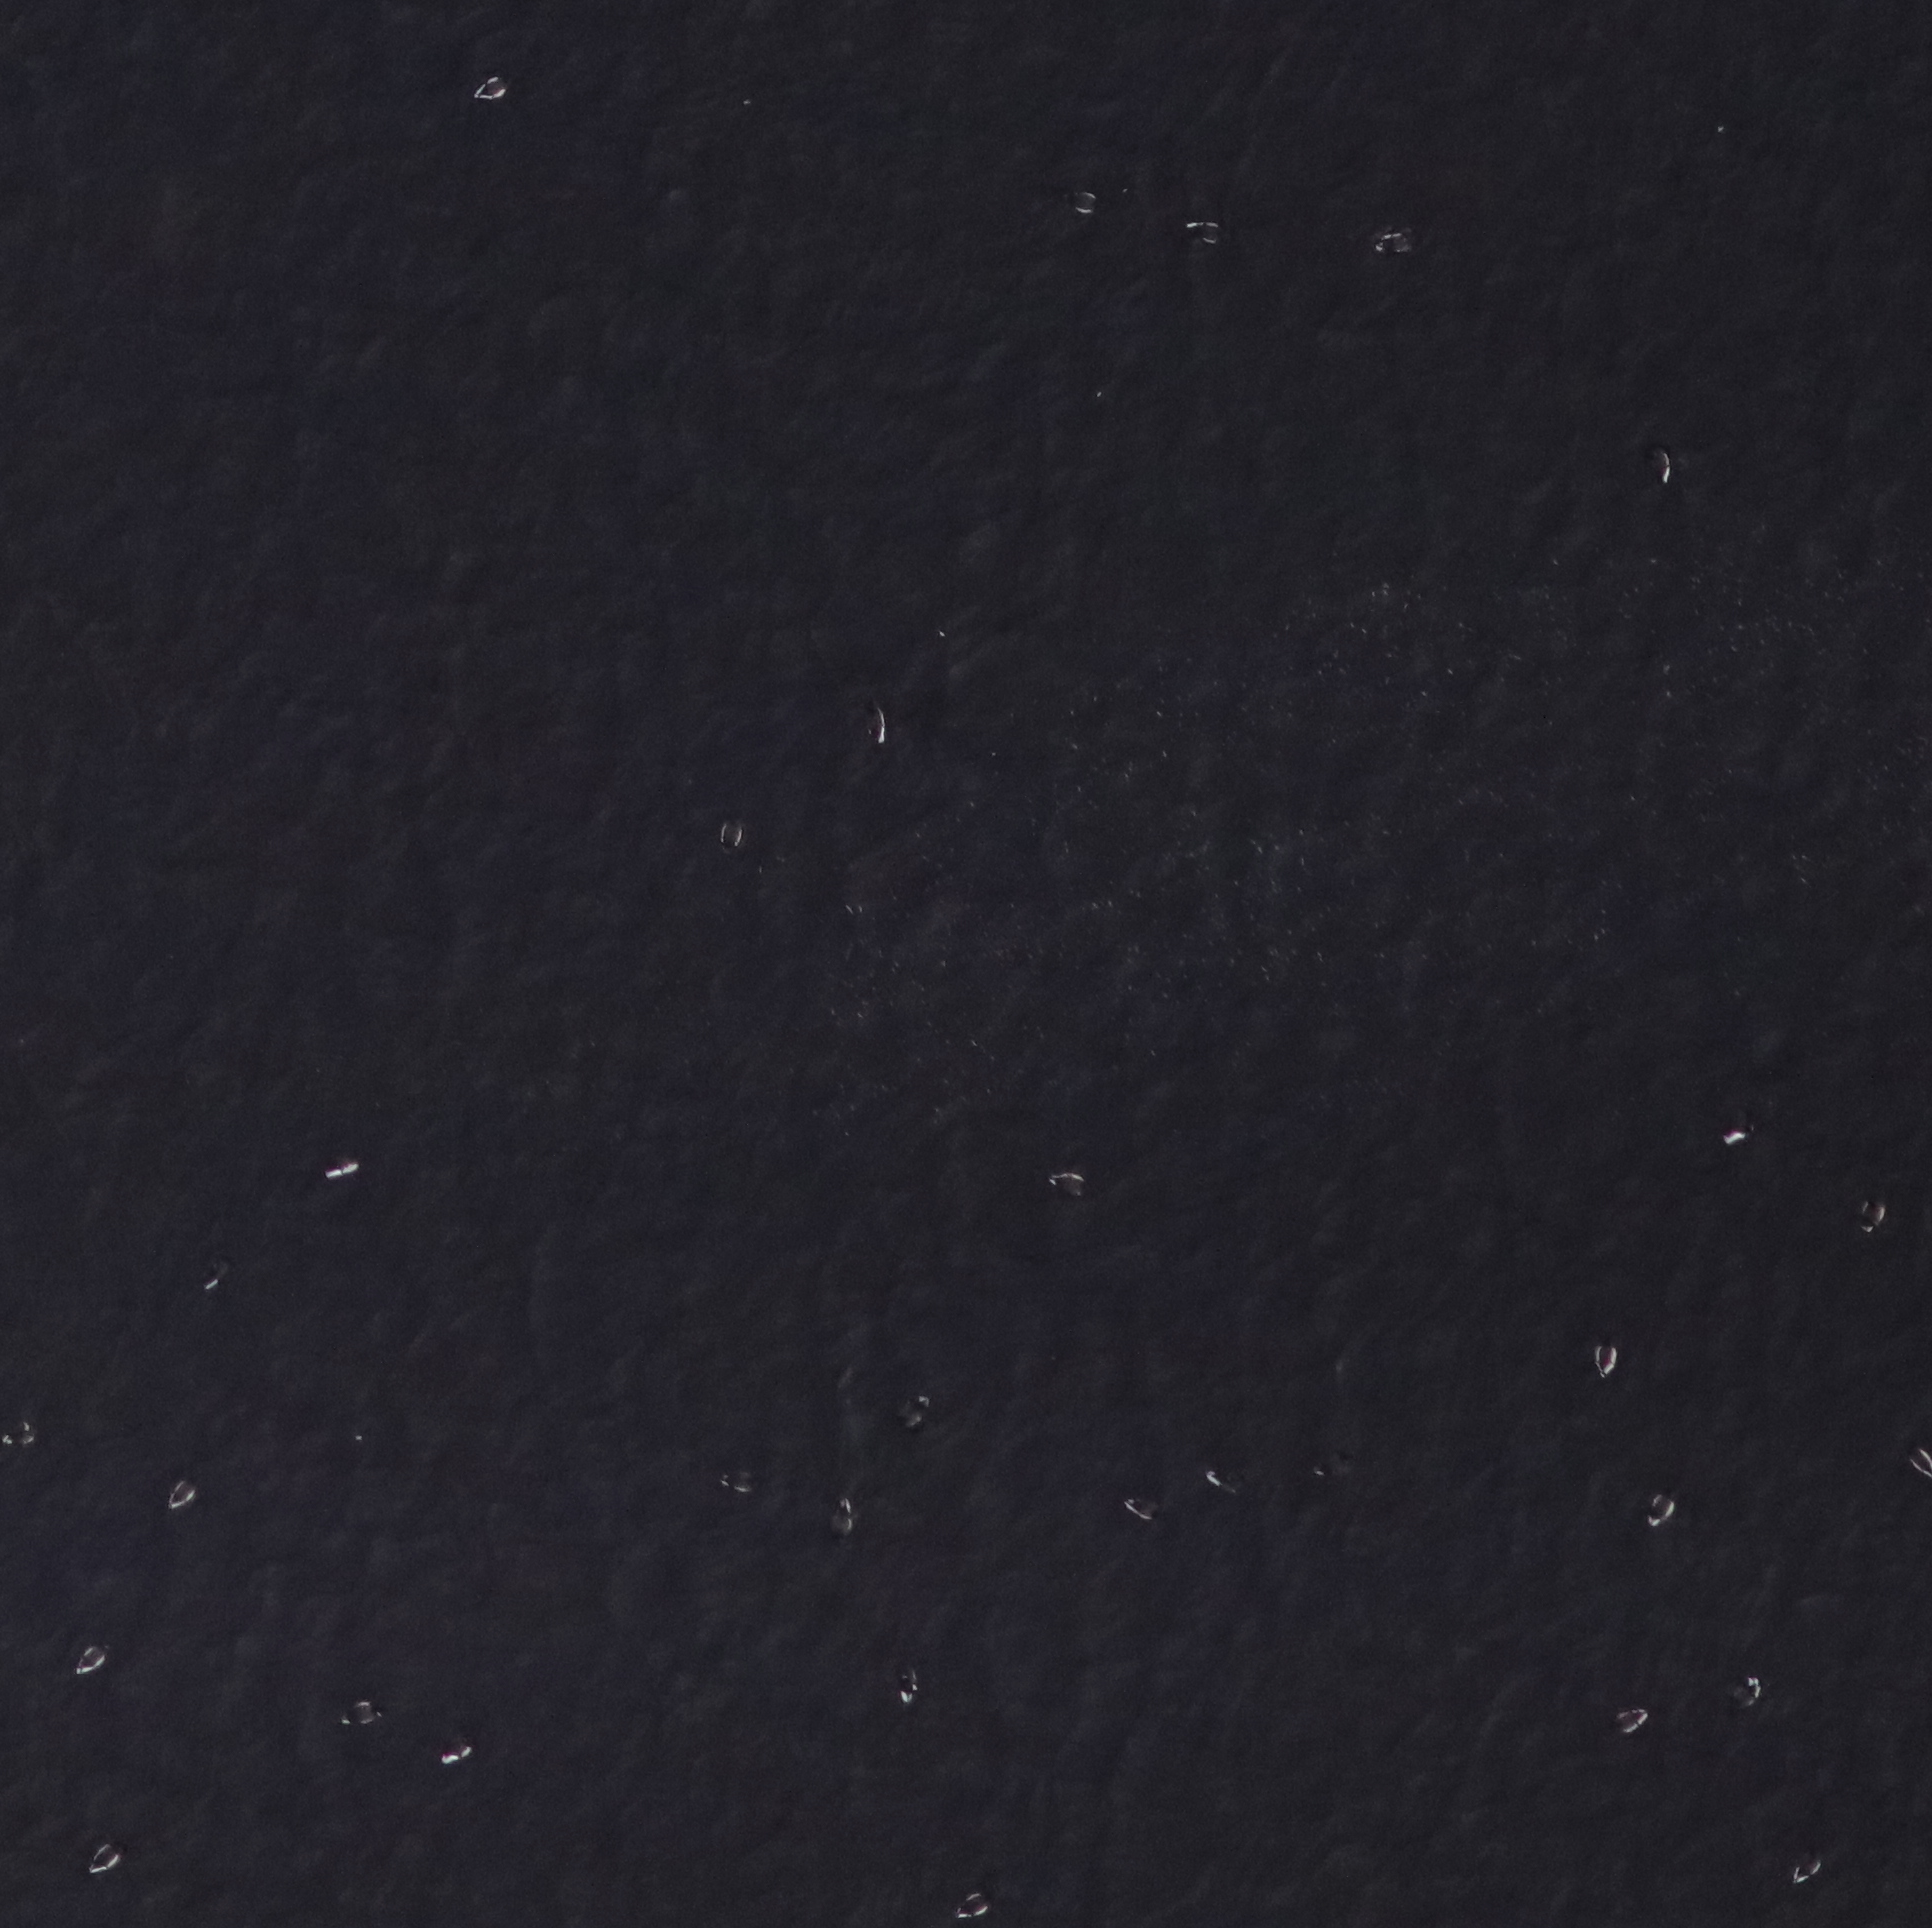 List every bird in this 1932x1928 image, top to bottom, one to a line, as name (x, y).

brant (493, 88)
brant (1084, 202)
brant (1209, 232)
brant (1398, 243)
brant (1664, 464)
brant (875, 724)
brant (732, 835)
brant (1739, 1129)
brant (343, 1167)
brant (1068, 1181)
brant (1872, 1215)
brant (215, 1271)
brant (1607, 1359)
brant (910, 1420)
brant (21, 1436)
brant (1923, 1461)
brant (1332, 1467)
brant (1225, 1479)
brant (741, 1484)
brant (181, 1493)
brant (1662, 1507)
brant (1145, 1508)
brant (841, 1520)
brant (91, 1657)
brant (910, 1681)
brant (1748, 1693)
brant (365, 1714)
brant (1630, 1719)
brant (457, 1752)
brant (105, 1858)
brant (1809, 1864)
brant (975, 1905)